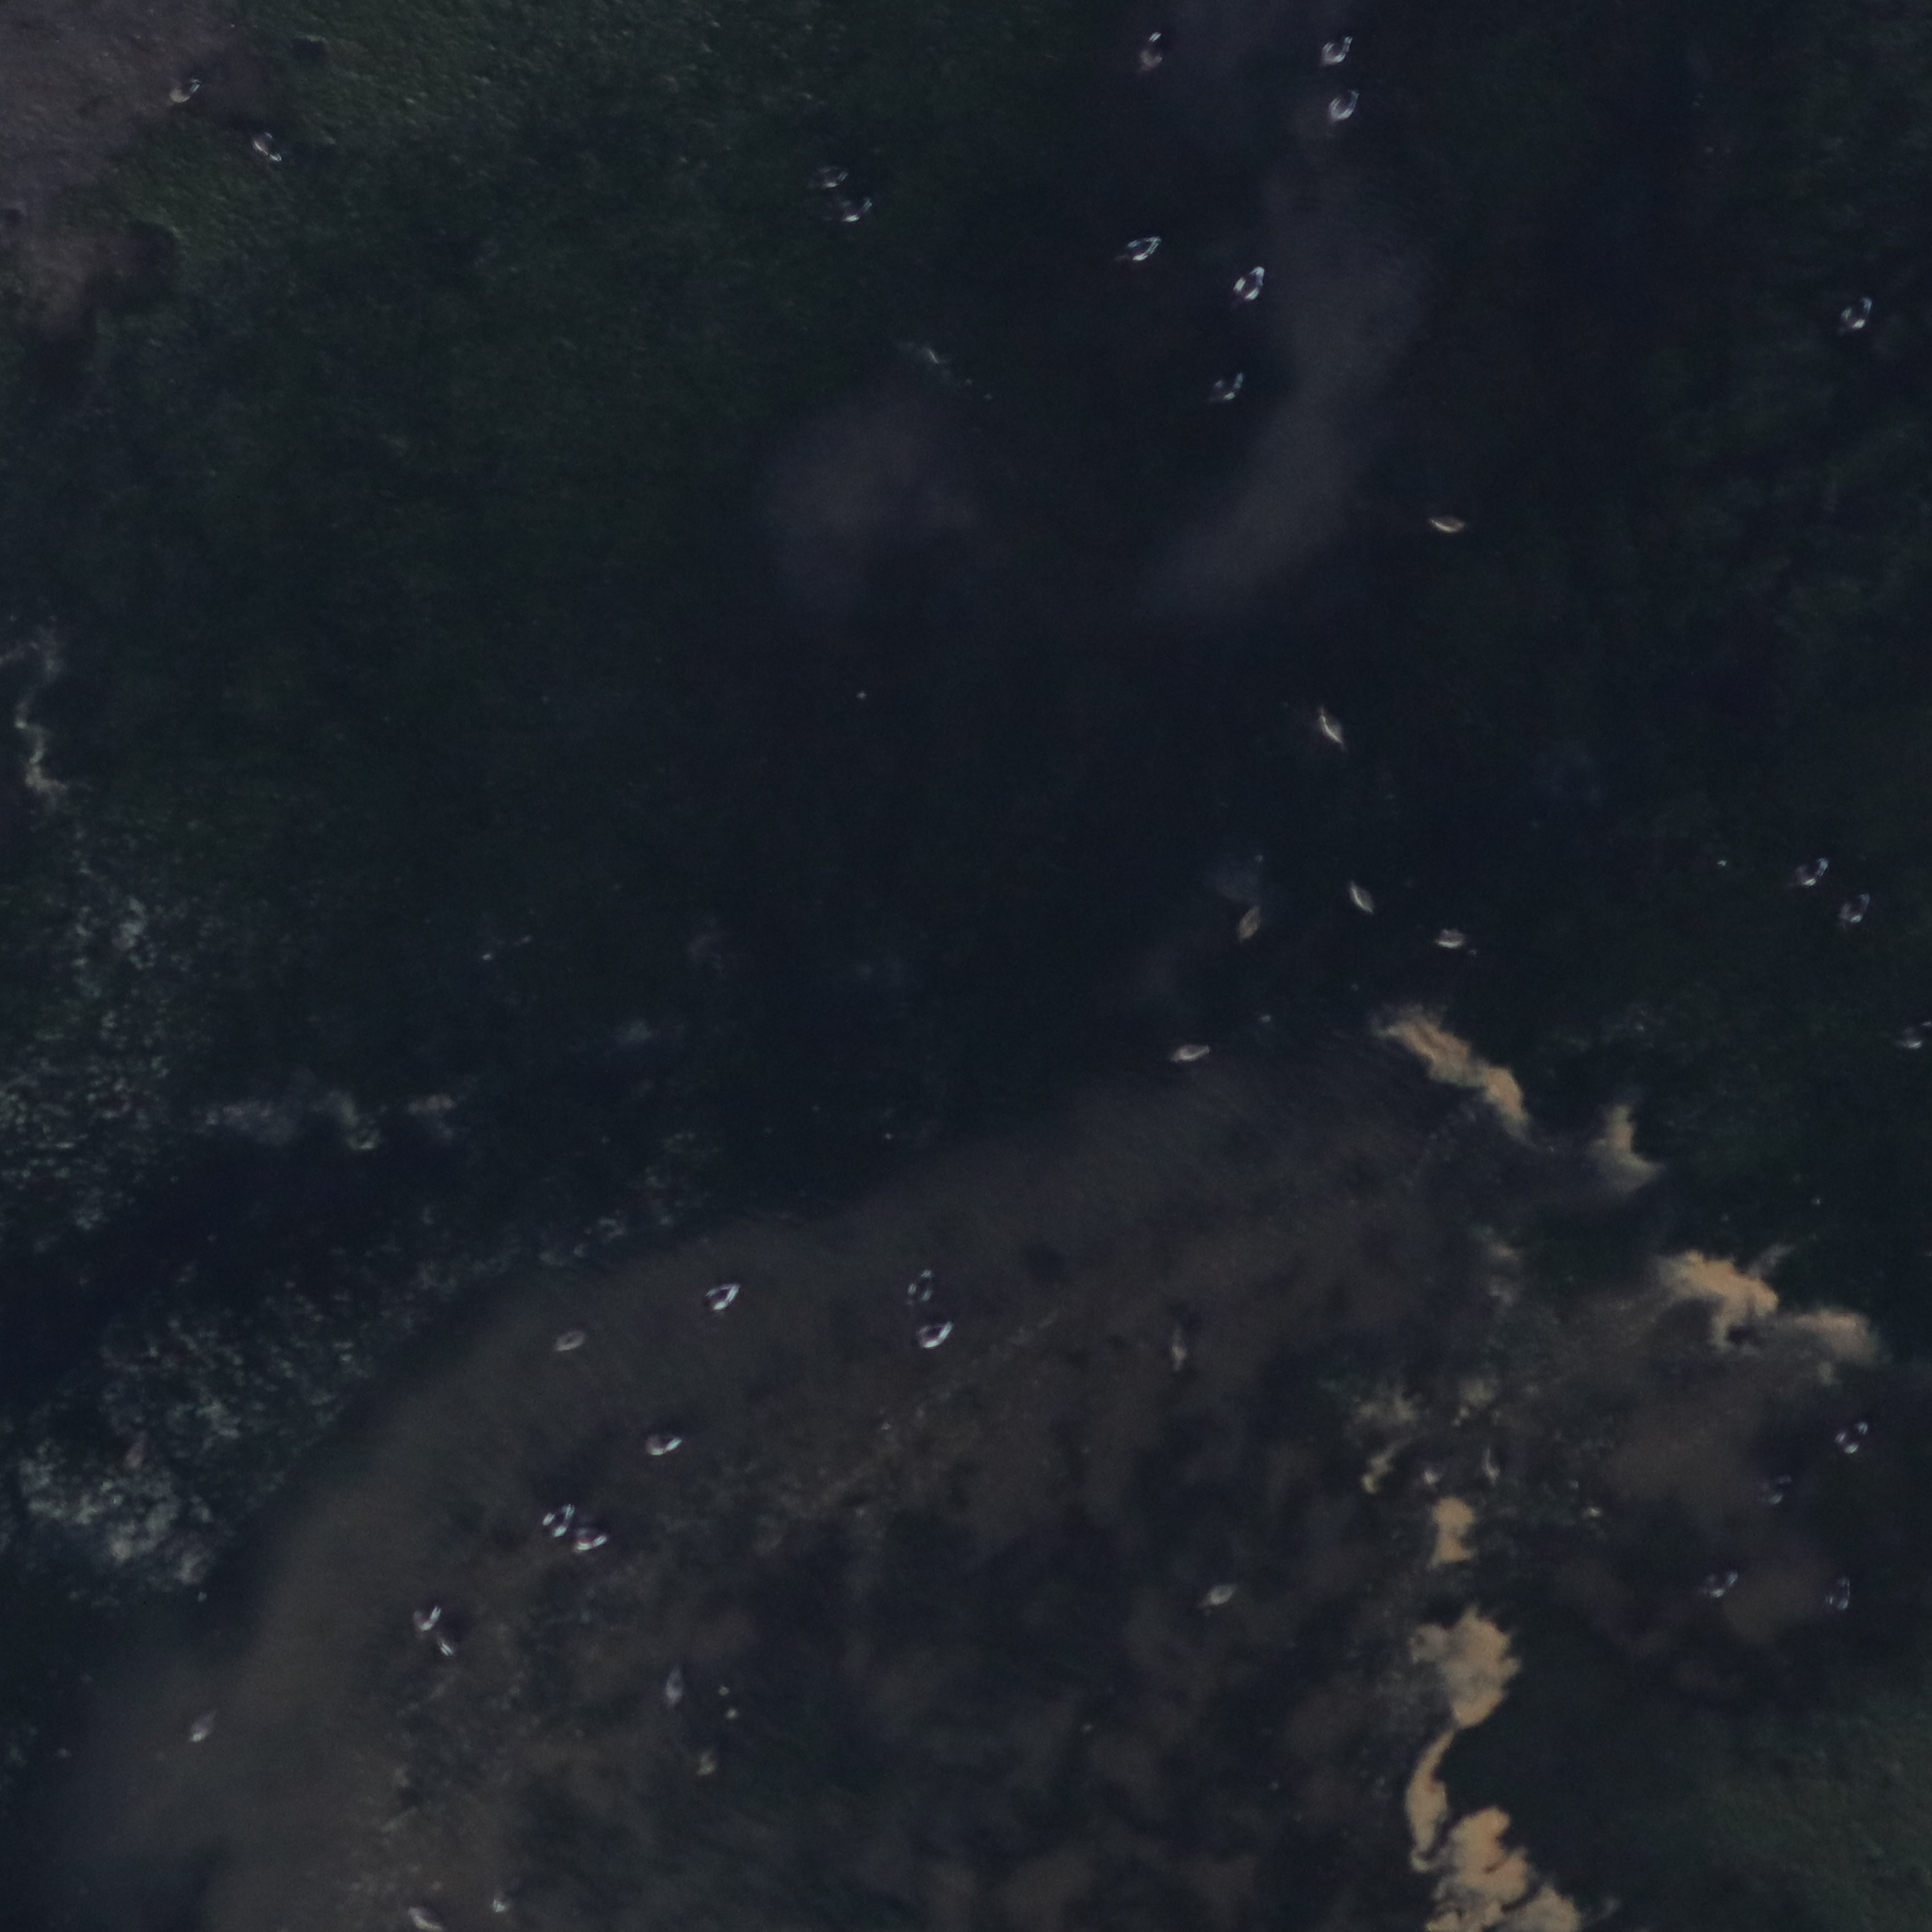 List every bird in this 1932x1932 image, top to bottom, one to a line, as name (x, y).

brant (1331, 50)
brant (1151, 55)
brant (190, 93)
brant (1343, 105)
brant (264, 143)
brant (826, 177)
brant (855, 208)
brant (1141, 248)
brant (1244, 282)
brant (1856, 312)
brant (1228, 388)
other bird (1449, 525)
other bird (1330, 723)
brant (1807, 874)
other bird (1363, 893)
brant (1852, 906)
other bird (1252, 924)
other bird (1460, 937)
brant (1916, 1040)
other bird (1182, 1055)
brant (921, 1293)
brant (720, 1297)
brant (568, 1332)
brant (927, 1335)
other bird (1183, 1350)
brant (1868, 1435)
brant (661, 1441)
brant (1780, 1494)
brant (581, 1531)
brant (1719, 1582)
other bird (1211, 1591)
brant (1839, 1593)
brant (423, 1613)
brant (452, 1645)
other bird (673, 1686)
other bird (196, 1726)
other bird (700, 1755)
other bird (507, 1897)
other bird (427, 1917)